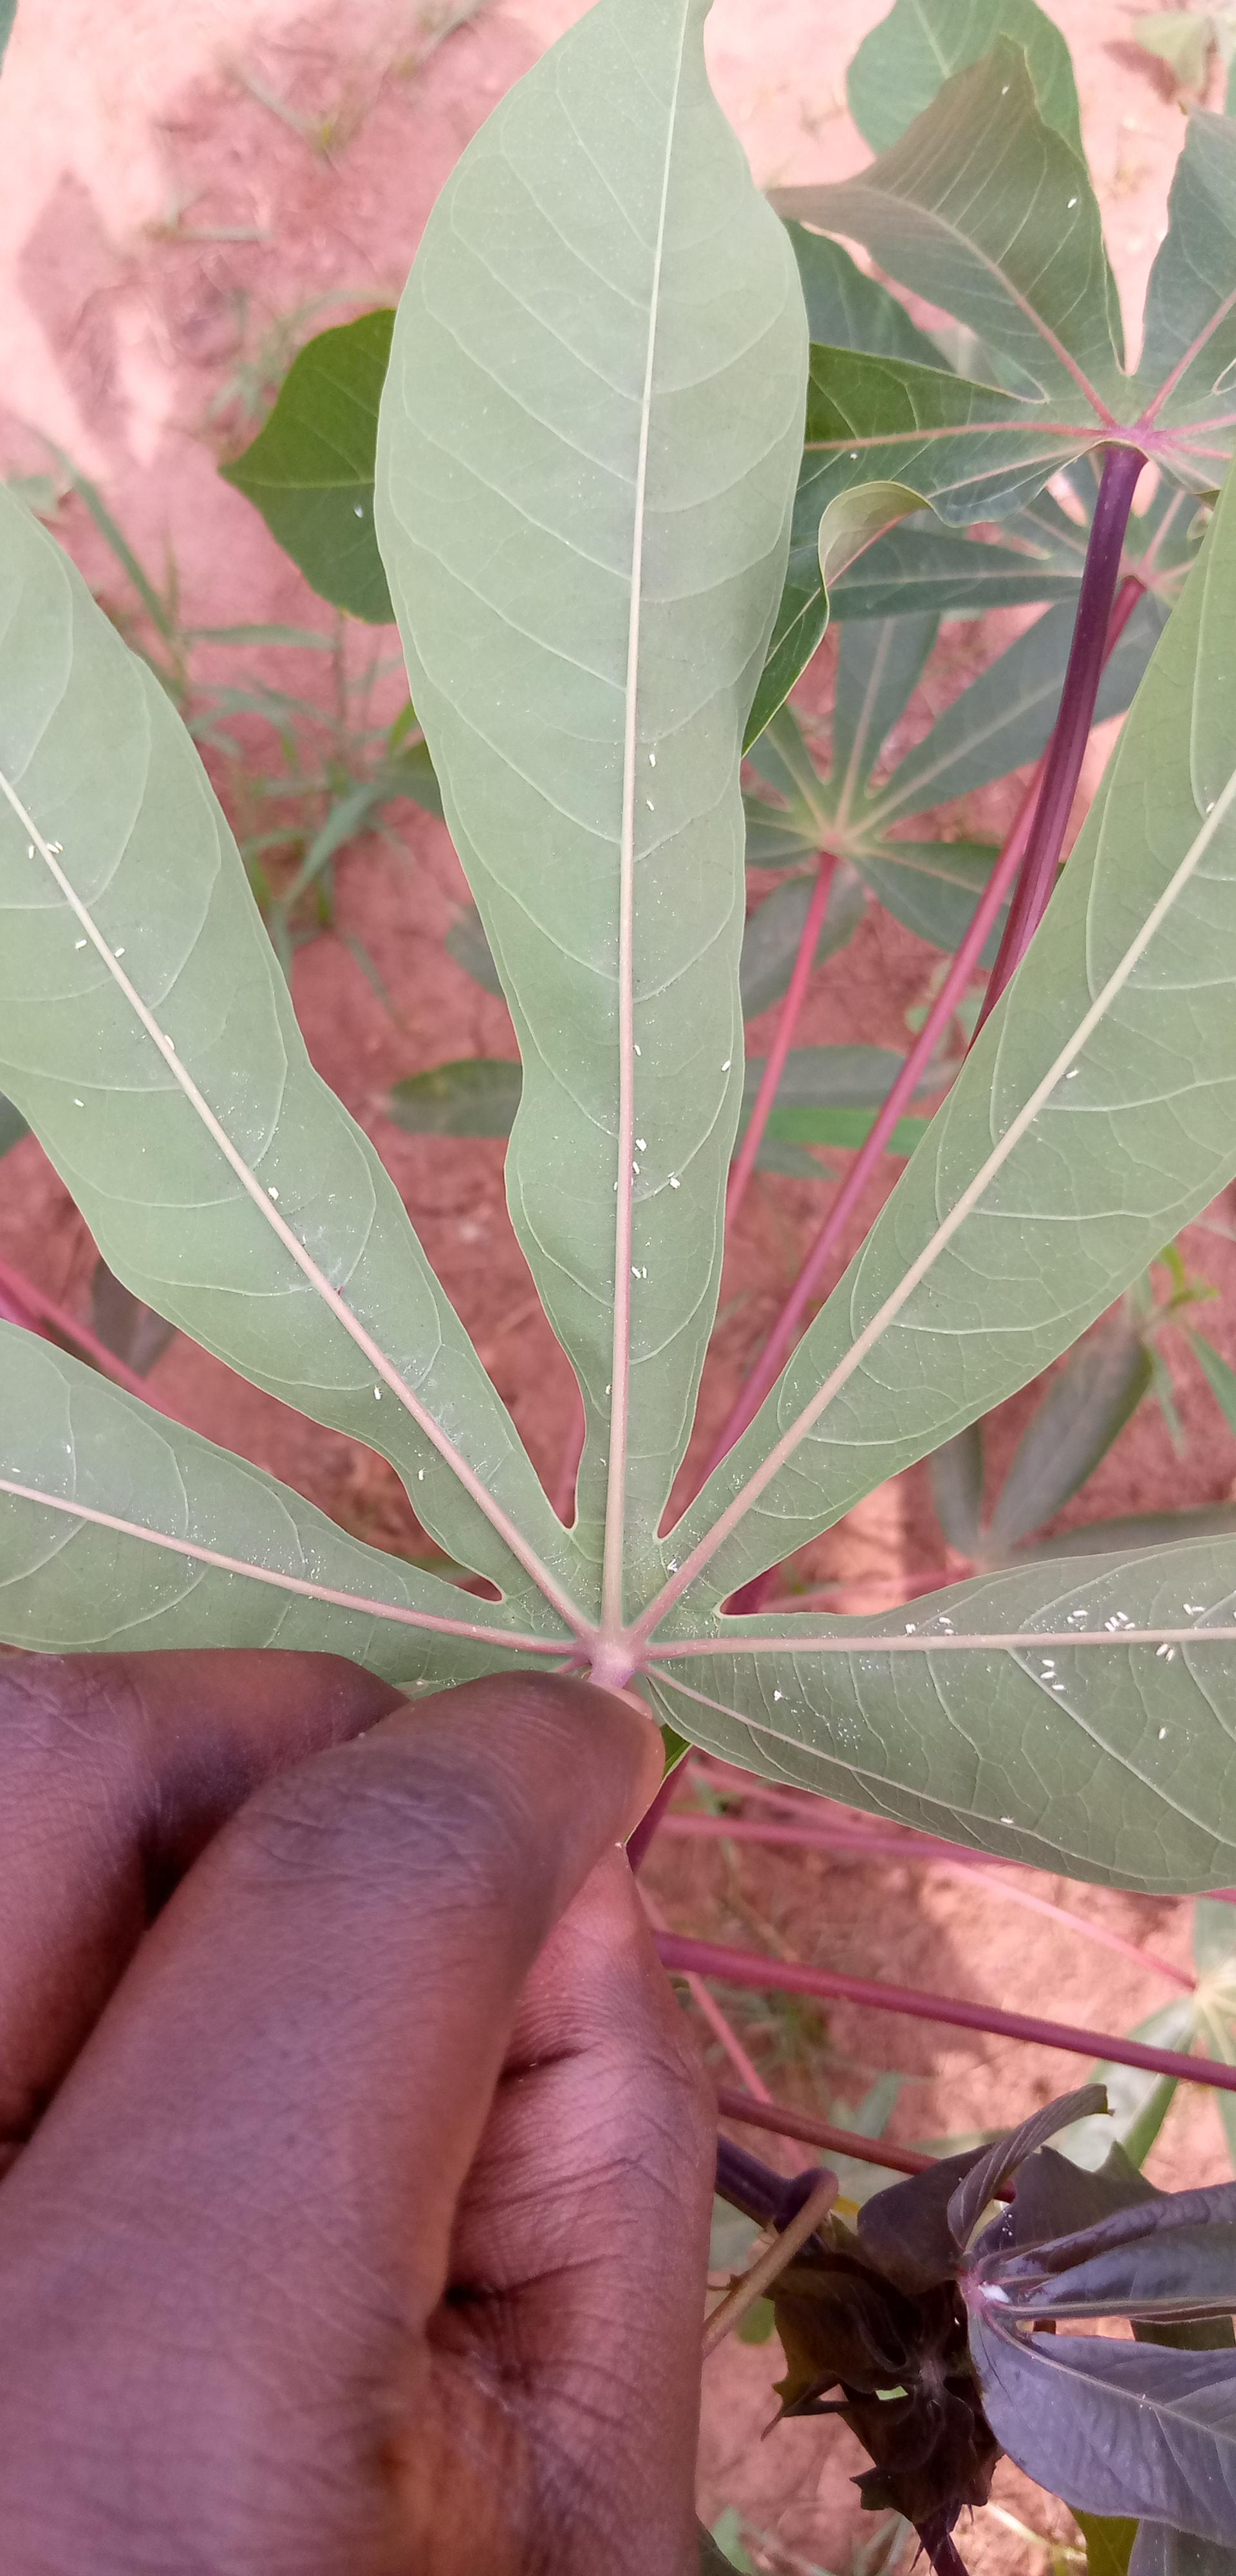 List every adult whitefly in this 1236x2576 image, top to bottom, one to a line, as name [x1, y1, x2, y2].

whitefly [1066, 196, 1080, 211]
whitefly [848, 451, 859, 462]
whitefly [648, 753, 657, 769]
whitefly [644, 799, 657, 813]
whitefly [1204, 801, 1216, 815]
whitefly [54, 840, 64, 853]
whitefly [46, 842, 60, 855]
whitefly [26, 844, 36, 862]
whitefly [73, 938, 89, 952]
whitefly [112, 946, 128, 959]
whitefly [633, 1043, 642, 1057]
whitefly [720, 1059, 733, 1072]
whitefly [1065, 1066, 1080, 1081]
whitefly [71, 1097, 86, 1108]
whitefly [640, 1137, 647, 1150]
whitefly [634, 1138, 644, 1153]
whitefly [632, 1160, 642, 1175]
whitefly [669, 1177, 681, 1187]
whitefly [668, 1181, 677, 1189]
whitefly [267, 1186, 277, 1201]
whitefly [271, 1186, 279, 1198]
whitefly [641, 1265, 648, 1280]
whitefly [630, 1265, 641, 1280]
whitefly [604, 1383, 612, 1396]
whitefly [371, 1385, 384, 1402]
whitefly [65, 1443, 73, 1455]
whitefly [416, 1468, 427, 1482]
whitefly [666, 1557, 680, 1573]
whitefly [1182, 1602, 1192, 1615]
whitefly [1191, 1605, 1206, 1613]
whitefly [1071, 1608, 1089, 1618]
whitefly [1114, 1610, 1129, 1621]
whitefly [937, 1615, 953, 1625]
whitefly [1065, 1615, 1074, 1625]
whitefly [1109, 1616, 1119, 1628]
whitefly [1103, 1620, 1115, 1633]
whitefly [1122, 1622, 1137, 1631]
whitefly [904, 1622, 912, 1636]
whitefly [910, 1622, 916, 1632]
whitefly [942, 1627, 955, 1636]
whitefly [1154, 1642, 1170, 1656]
whitefly [1164, 1647, 1175, 1662]
whitefly [1040, 1658, 1056, 1669]
whitefly [1039, 1670, 1056, 1681]
whitefly [1049, 1683, 1067, 1692]
whitefly [771, 1688, 784, 1702]
whitefly [1157, 1725, 1168, 1742]
whitefly [999, 1815, 1015, 1824]